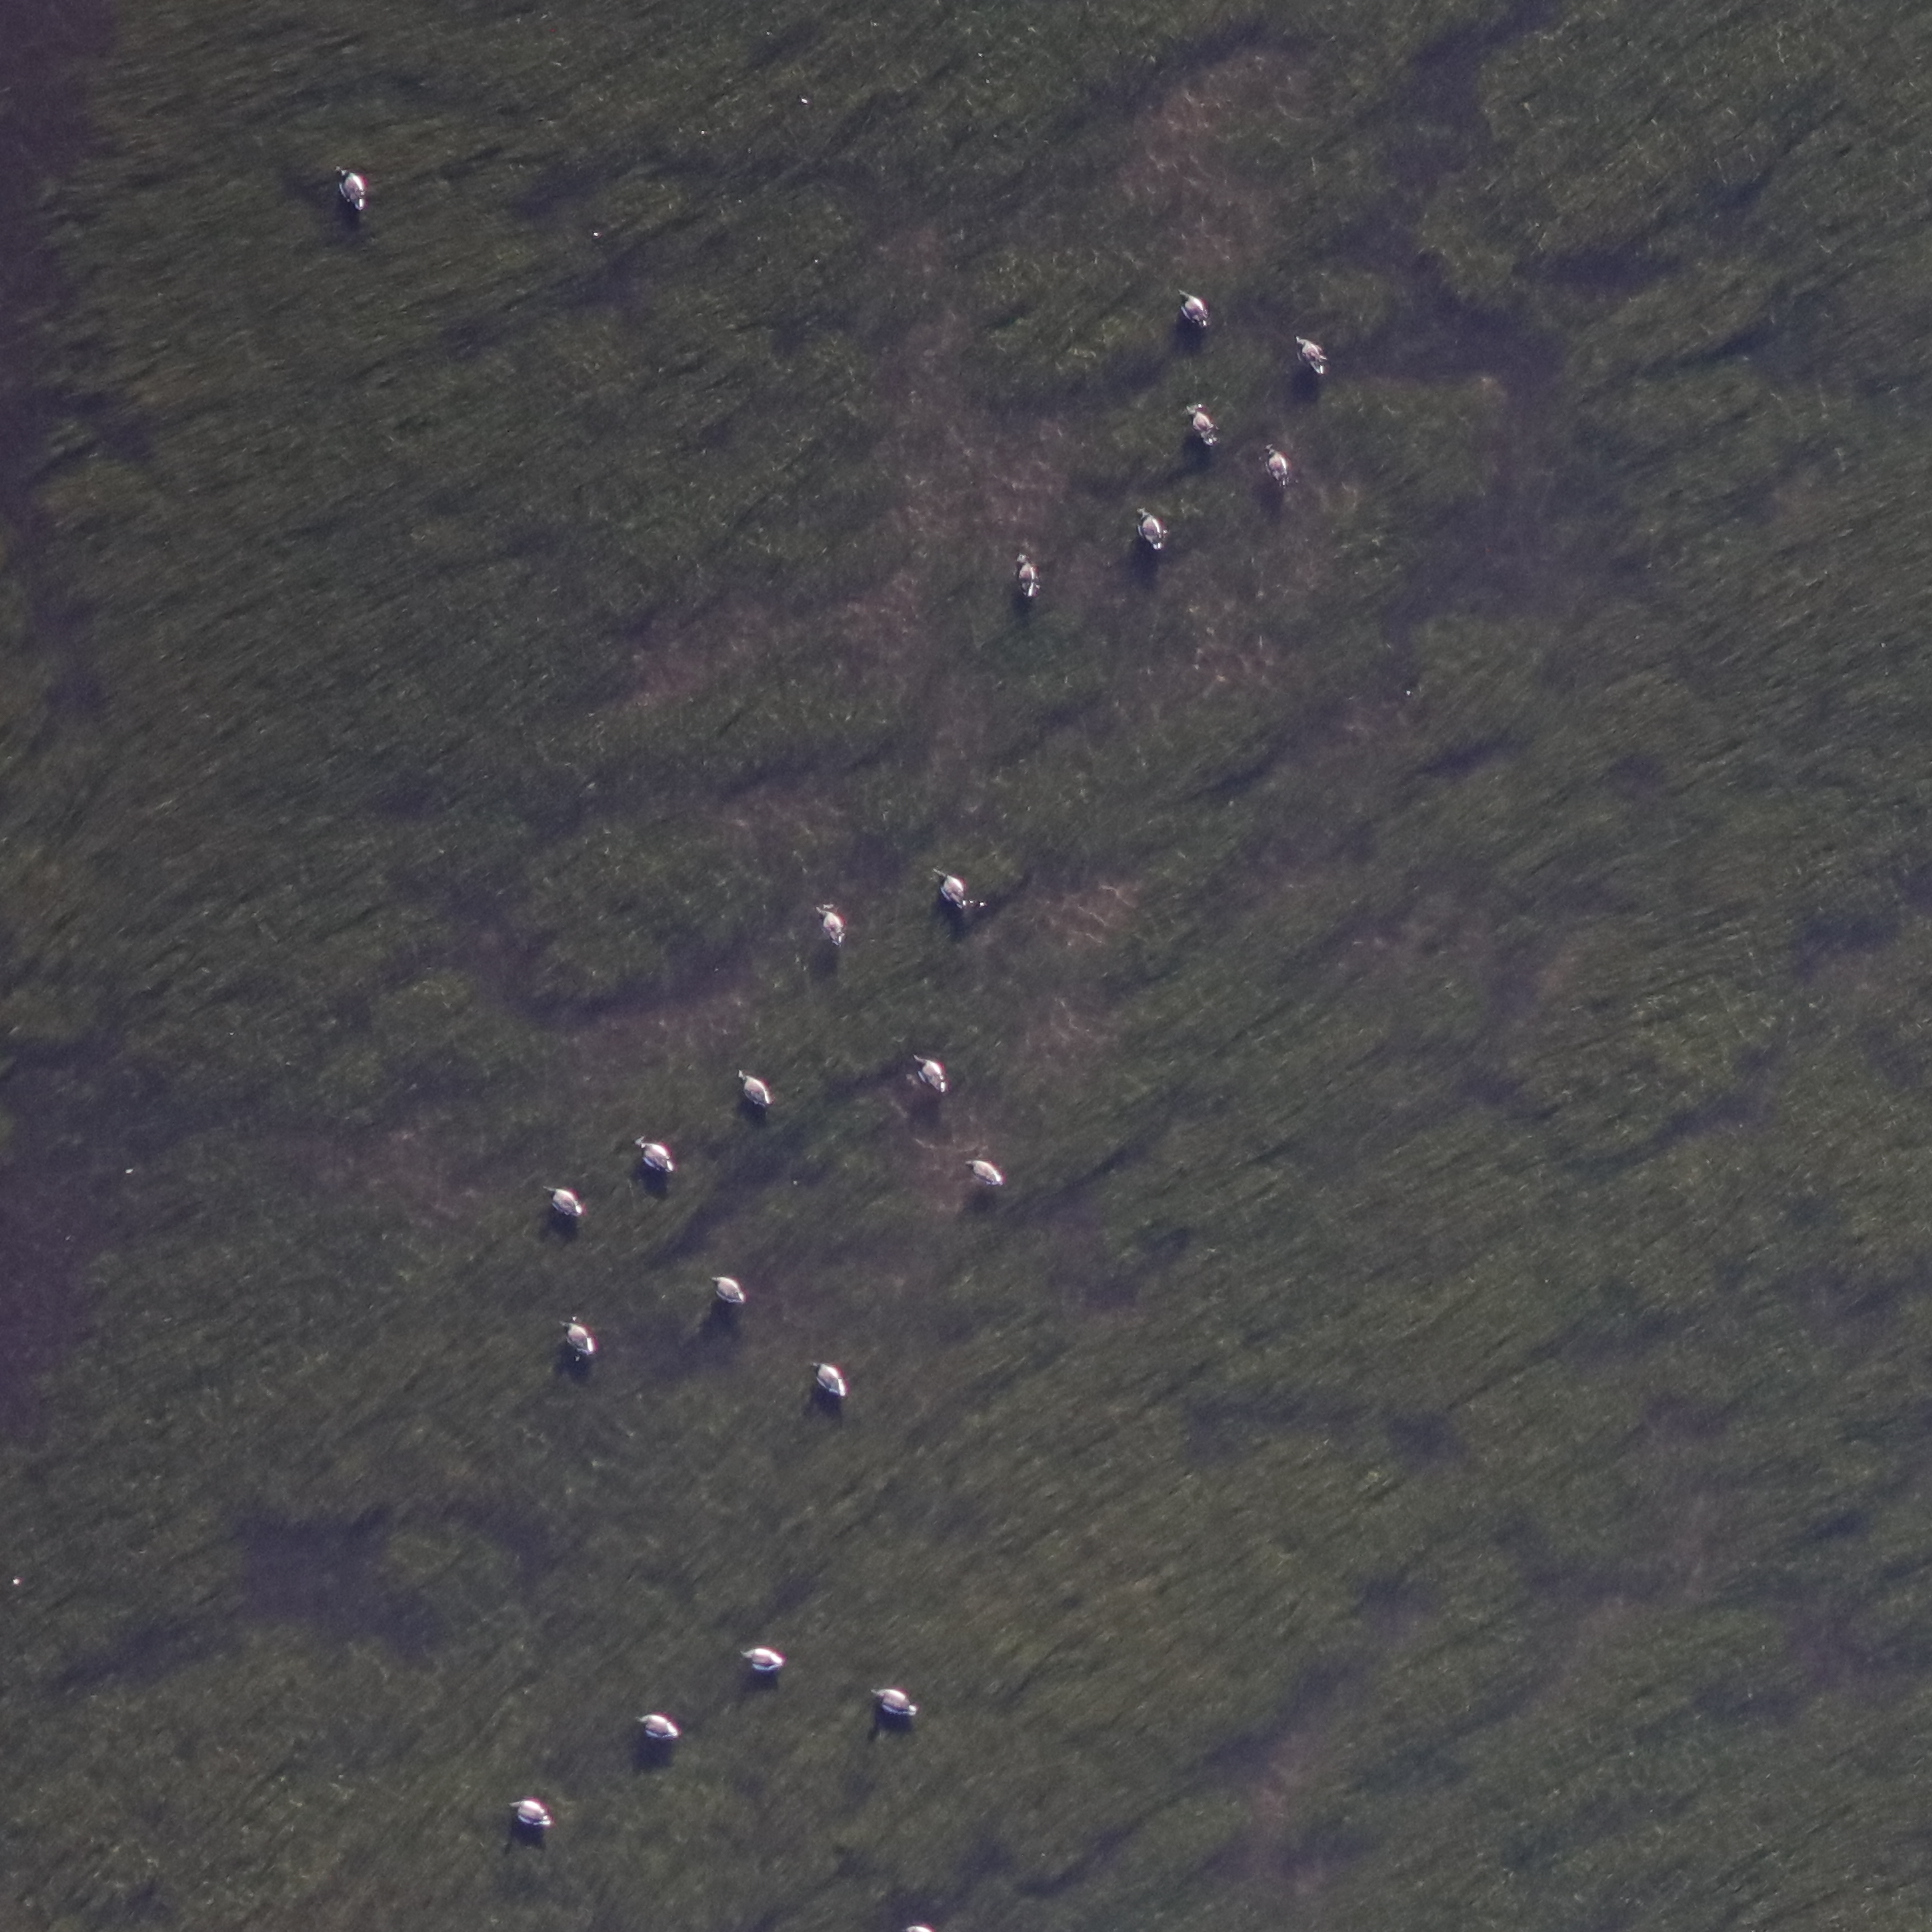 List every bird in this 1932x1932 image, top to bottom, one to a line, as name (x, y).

brant (351, 188)
brant (1193, 311)
brant (1312, 355)
brant (1203, 424)
brant (1274, 465)
brant (1150, 530)
brant (1025, 577)
brant (953, 890)
brant (833, 926)
brant (930, 1074)
brant (757, 1091)
brant (657, 1155)
brant (985, 1171)
brant (566, 1201)
brant (728, 1289)
brant (580, 1339)
brant (830, 1378)
brant (762, 1658)
brant (893, 1700)
brant (659, 1725)
brant (531, 1812)